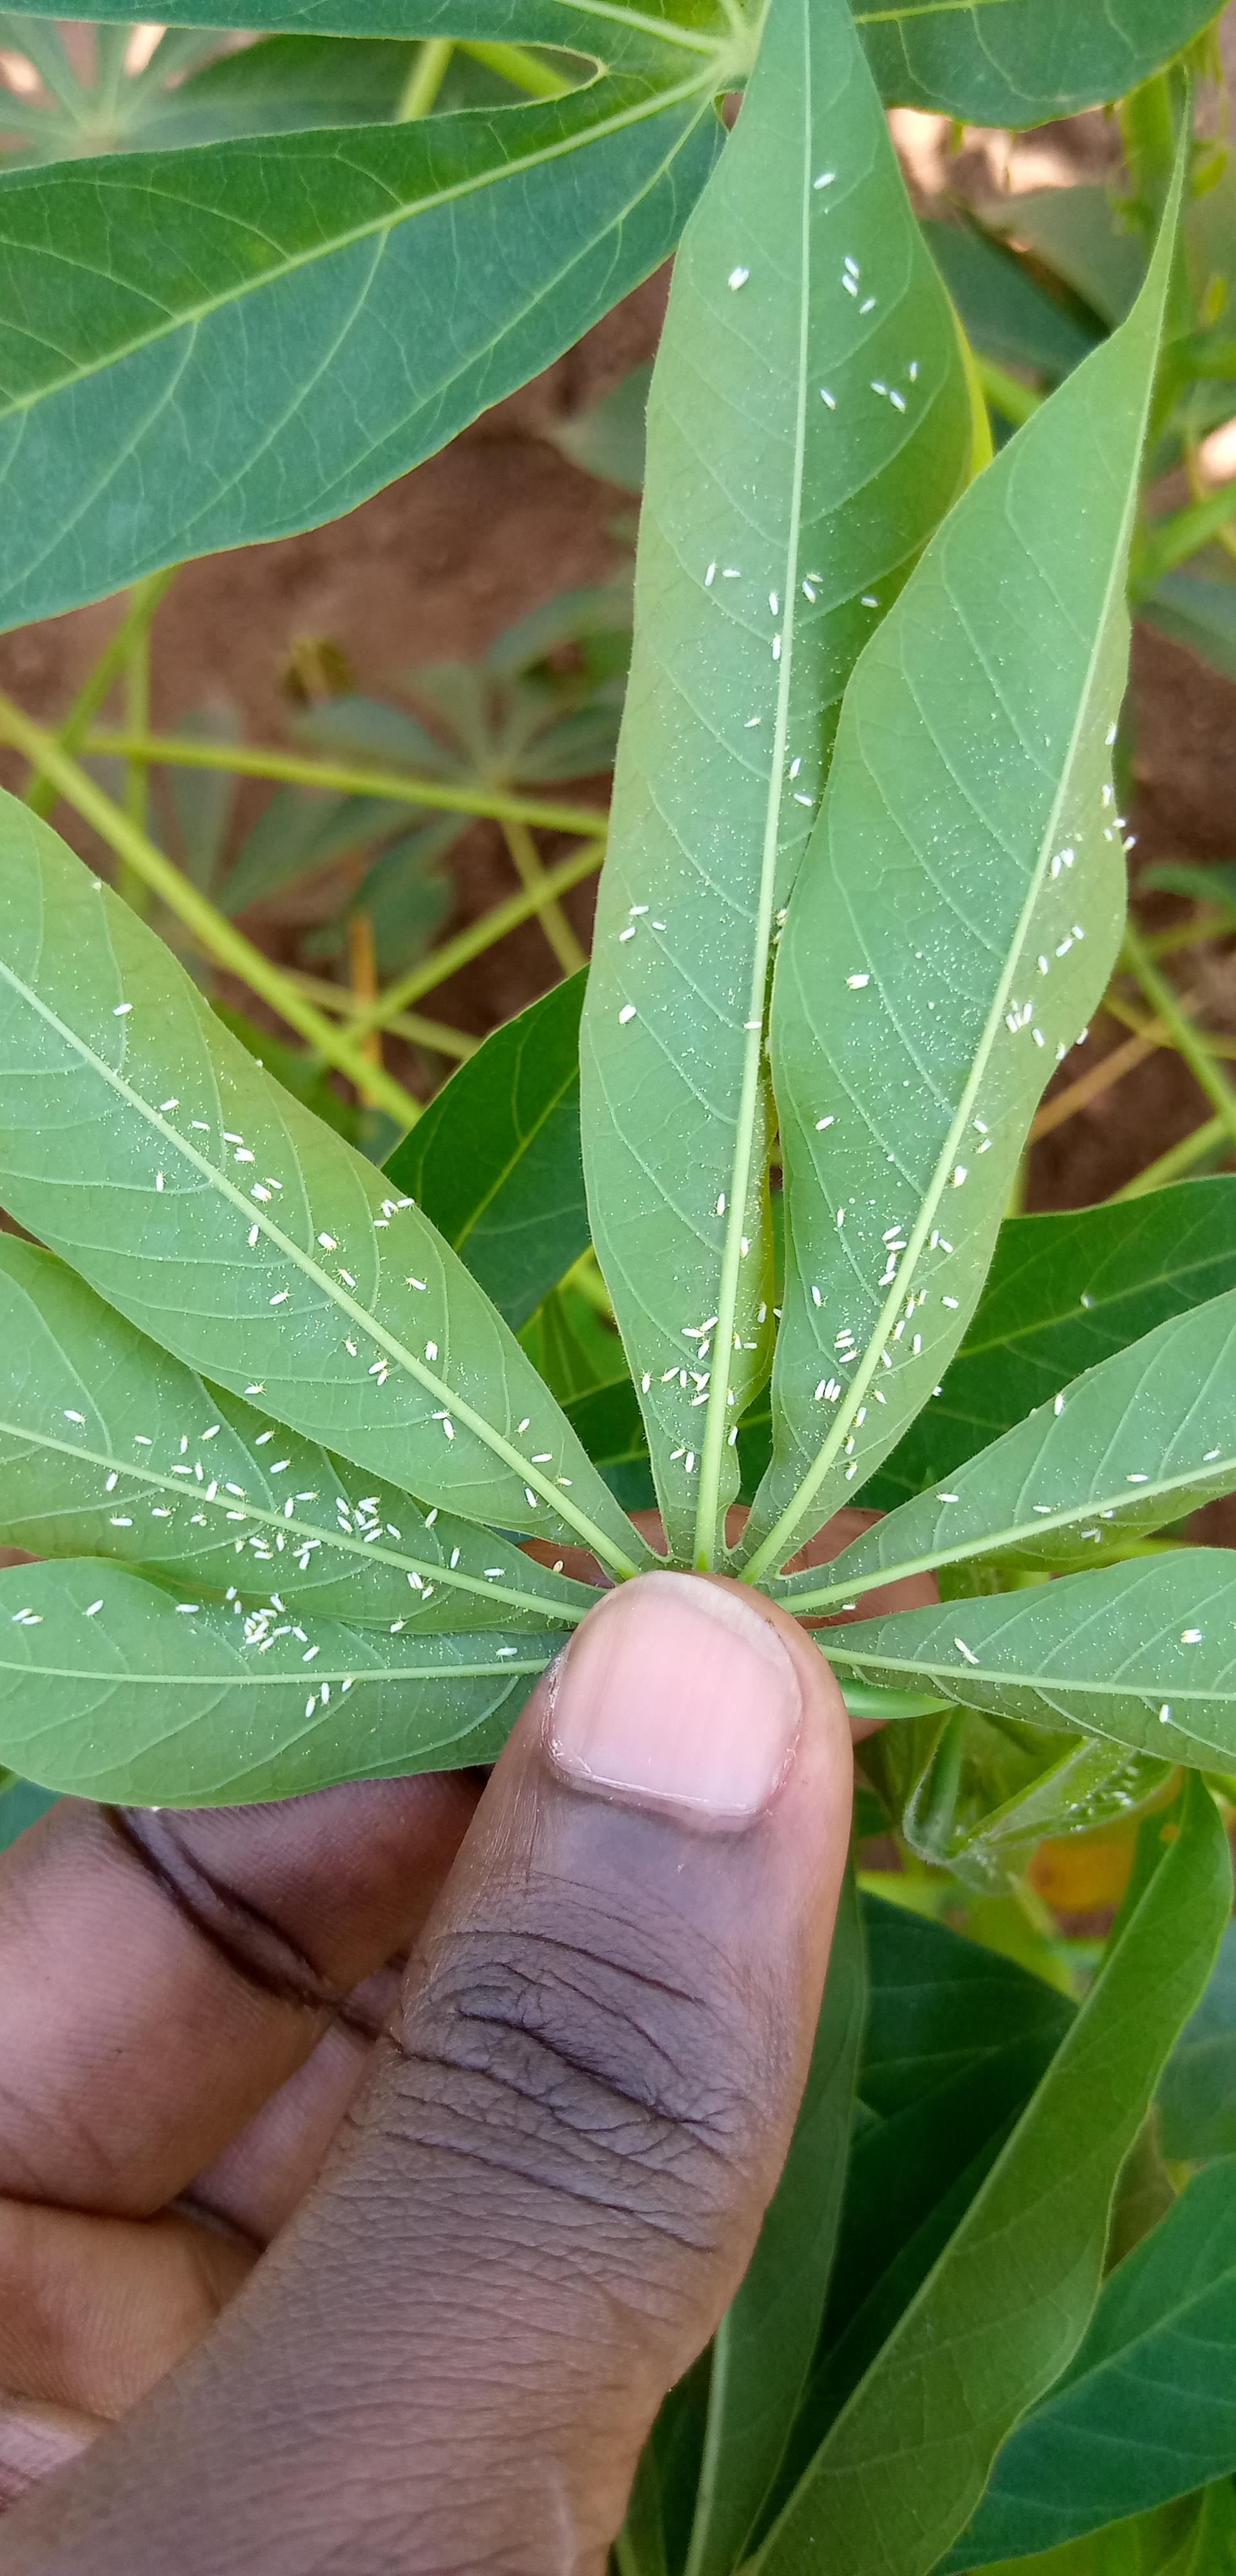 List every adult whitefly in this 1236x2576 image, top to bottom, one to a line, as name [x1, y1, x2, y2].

whitefly [812, 171, 836, 191]
whitefly [841, 255, 861, 278]
whitefly [727, 265, 751, 291]
whitefly [839, 275, 857, 298]
whitefly [860, 298, 877, 316]
whitefly [908, 358, 920, 383]
whitefly [868, 379, 886, 398]
whitefly [818, 388, 838, 412]
whitefly [888, 390, 905, 413]
whitefly [704, 560, 715, 589]
whitefly [720, 567, 744, 580]
whitefly [806, 569, 825, 586]
whitefly [800, 578, 818, 606]
whitefly [767, 590, 780, 618]
whitefly [859, 595, 879, 611]
whitefly [771, 633, 782, 661]
whitefly [744, 715, 762, 732]
whitefly [1104, 721, 1116, 747]
whitefly [787, 755, 804, 783]
whitefly [1101, 782, 1115, 806]
whitefly [791, 792, 814, 810]
whitefly [1111, 817, 1127, 829]
whitefly [1101, 826, 1116, 842]
whitefly [1123, 835, 1136, 853]
whitefly [1058, 848, 1077, 869]
whitefly [1048, 855, 1063, 878]
whitefly [88, 879, 104, 892]
whitefly [627, 902, 650, 918]
whitefly [775, 908, 787, 919]
whitefly [776, 916, 784, 928]
whitefly [650, 920, 668, 934]
whitefly [1069, 924, 1084, 940]
whitefly [618, 925, 638, 944]
whitefly [772, 927, 781, 947]
whitefly [1055, 937, 1074, 959]
whitefly [1033, 953, 1053, 976]
whitefly [845, 971, 868, 992]
whitefly [111, 1000, 136, 1017]
whitefly [1022, 1001, 1035, 1026]
whitefly [617, 1002, 638, 1025]
whitefly [1013, 1010, 1024, 1030]
whitefly [1005, 1012, 1017, 1033]
whitefly [741, 1018, 763, 1032]
whitefly [1031, 1025, 1044, 1048]
whitefly [1072, 1026, 1092, 1048]
whitefly [1054, 1040, 1067, 1063]
whitefly [254, 1056, 265, 1068]
whitefly [158, 1097, 180, 1112]
whitefly [813, 1112, 834, 1133]
whitefly [970, 1117, 989, 1133]
whitefly [189, 1119, 210, 1134]
whitefly [220, 1131, 247, 1145]
whitefly [975, 1137, 993, 1155]
whitefly [234, 1147, 254, 1162]
whitefly [951, 1165, 970, 1190]
whitefly [153, 1170, 165, 1197]
whitefly [265, 1176, 283, 1191]
whitefly [248, 1181, 274, 1203]
whitefly [713, 1191, 729, 1215]
whitefly [396, 1196, 417, 1210]
whitefly [385, 1198, 398, 1214]
whitefly [380, 1201, 391, 1219]
whitefly [834, 1205, 848, 1227]
whitefly [371, 1218, 392, 1230]
whitefly [247, 1223, 259, 1250]
whitefly [883, 1223, 903, 1242]
whitefly [928, 1227, 940, 1250]
whitefly [315, 1231, 339, 1253]
whitefly [738, 1236, 749, 1258]
whitefly [938, 1236, 953, 1255]
whitefly [883, 1240, 906, 1251]
whitefly [884, 1253, 895, 1273]
whitefly [332, 1264, 357, 1288]
whitefly [877, 1269, 898, 1285]
whitefly [402, 1276, 427, 1294]
whitefly [809, 1283, 823, 1308]
whitefly [266, 1287, 294, 1305]
whitefly [918, 1288, 927, 1307]
whitefly [1076, 1290, 1096, 1311]
whitefly [938, 1294, 962, 1310]
whitefly [903, 1294, 914, 1319]
whitefly [754, 1297, 767, 1324]
whitefly [699, 1315, 720, 1332]
whitefly [893, 1319, 906, 1341]
whitefly [680, 1326, 704, 1338]
whitefly [836, 1326, 854, 1339]
whitefly [730, 1330, 742, 1351]
whitefly [912, 1334, 923, 1355]
whitefly [833, 1335, 854, 1349]
whitefly [342, 1337, 359, 1358]
whitefly [698, 1337, 711, 1357]
whitefly [740, 1339, 758, 1350]
whitefly [424, 1340, 432, 1363]
whitefly [432, 1340, 438, 1364]
whitefly [878, 1348, 893, 1370]
whitefly [839, 1349, 858, 1365]
whitefly [369, 1358, 388, 1376]
whitefly [661, 1363, 679, 1384]
whitefly [376, 1368, 388, 1387]
whitefly [686, 1368, 700, 1381]
whitefly [679, 1369, 688, 1390]
whitefly [640, 1370, 652, 1394]
whitefly [695, 1371, 711, 1390]
whitefly [824, 1376, 836, 1401]
whitefly [814, 1378, 824, 1400]
whitefly [241, 1381, 269, 1399]
whitefly [832, 1383, 841, 1406]
whitefly [931, 1383, 942, 1398]
whitefly [726, 1387, 737, 1406]
whitefly [870, 1388, 886, 1405]
whitefly [1053, 1391, 1065, 1420]
whitefly [689, 1392, 712, 1407]
whitefly [853, 1405, 869, 1429]
whitefly [427, 1406, 450, 1419]
whitefly [61, 1408, 85, 1425]
whitefly [517, 1416, 532, 1435]
whitefly [442, 1417, 455, 1440]
whitefly [201, 1423, 222, 1441]
whitefly [727, 1424, 740, 1448]
whitefly [252, 1428, 276, 1444]
whitefly [131, 1432, 154, 1446]
whitefly [178, 1432, 189, 1456]
whitefly [843, 1433, 855, 1455]
whitefly [669, 1446, 684, 1459]
whitefly [1199, 1447, 1222, 1461]
whitefly [685, 1450, 695, 1473]
whitefly [529, 1452, 553, 1463]
whitefly [269, 1455, 293, 1474]
whitefly [844, 1459, 859, 1481]
whitefly [193, 1459, 207, 1484]
whitefly [167, 1463, 194, 1477]
whitefly [105, 1470, 120, 1495]
whitefly [1124, 1472, 1151, 1482]
whitefly [554, 1477, 572, 1486]
whitefly [203, 1479, 218, 1504]
whitefly [224, 1481, 247, 1498]
whitefly [523, 1485, 539, 1510]
whitefly [297, 1489, 319, 1501]
whitefly [933, 1490, 961, 1504]
whitefly [283, 1494, 296, 1518]
whitefly [333, 1495, 348, 1516]
whitefly [359, 1495, 383, 1508]
whitefly [1029, 1504, 1055, 1515]
whitefly [149, 1504, 173, 1519]
whitefly [424, 1506, 438, 1528]
whitefly [353, 1508, 368, 1527]
whitefly [1097, 1508, 1114, 1520]
whitefly [225, 1510, 247, 1521]
whitefly [188, 1510, 207, 1525]
whitefly [108, 1513, 135, 1528]
whitefly [337, 1515, 353, 1533]
whitefly [384, 1522, 402, 1540]
whitefly [363, 1528, 382, 1541]
whitefly [1079, 1528, 1103, 1543]
whitefly [274, 1531, 286, 1554]
whitefly [248, 1535, 272, 1550]
whitefly [234, 1537, 245, 1554]
whitefly [302, 1539, 323, 1548]
whitefly [448, 1544, 462, 1569]
whitefly [291, 1547, 310, 1557]
whitefly [252, 1549, 274, 1559]
whitefly [297, 1555, 314, 1571]
whitefly [552, 1556, 565, 1577]
whitefly [482, 1567, 509, 1577]
whitefly [405, 1569, 426, 1591]
whitefly [223, 1584, 239, 1600]
whitefly [422, 1584, 435, 1605]
whitefly [269, 1589, 288, 1613]
whitefly [82, 1595, 106, 1618]
whitefly [233, 1598, 242, 1616]
whitefly [839, 1601, 856, 1611]
whitefly [173, 1602, 200, 1615]
whitefly [11, 1604, 33, 1622]
whitefly [249, 1609, 265, 1622]
whitefly [21, 1615, 44, 1627]
whitefly [389, 1618, 411, 1635]
whitefly [292, 1623, 310, 1644]
whitefly [243, 1624, 254, 1638]
whitefly [271, 1625, 292, 1634]
whitefly [1179, 1627, 1201, 1636]
whitefly [951, 1636, 968, 1652]
whitefly [1181, 1636, 1204, 1644]
whitefly [258, 1637, 274, 1651]
whitefly [492, 1644, 523, 1658]
whitefly [301, 1645, 324, 1662]
whitefly [964, 1651, 982, 1667]
whitefly [339, 1676, 355, 1692]
whitefly [319, 1681, 331, 1705]
whitefly [304, 1692, 315, 1718]
whitefly [1156, 1702, 1173, 1726]
whitefly [1110, 1789, 1127, 1798]
whitefly [1121, 1799, 1132, 1806]